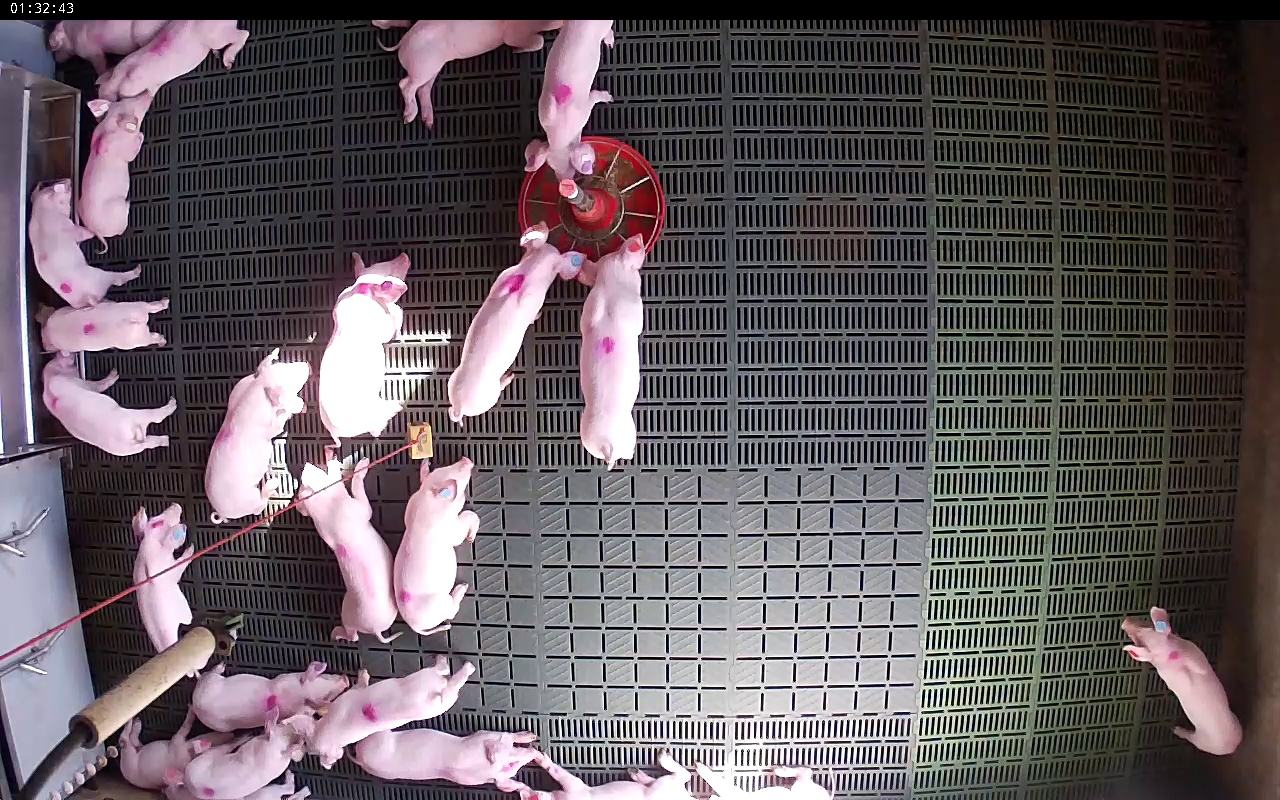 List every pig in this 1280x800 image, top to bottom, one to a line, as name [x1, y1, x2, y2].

pig [524, 20, 615, 185]
pig [49, 22, 166, 77]
pig [95, 22, 250, 102]
pig [376, 22, 565, 129]
pig [78, 90, 153, 256]
pig [28, 178, 144, 309]
pig [449, 222, 586, 424]
pig [577, 231, 644, 473]
pig [319, 250, 411, 448]
pig [36, 298, 172, 354]
pig [204, 345, 311, 524]
pig [43, 353, 177, 456]
pig [292, 449, 403, 644]
pig [393, 456, 482, 638]
pig [127, 502, 206, 677]
pig [1121, 606, 1241, 756]
pig [282, 654, 477, 770]
pig [190, 660, 349, 735]
pig [184, 703, 315, 799]
pig [119, 710, 237, 789]
pig [342, 729, 537, 793]
pig [519, 748, 692, 799]
pig [693, 760, 838, 799]
pig [162, 766, 313, 799]